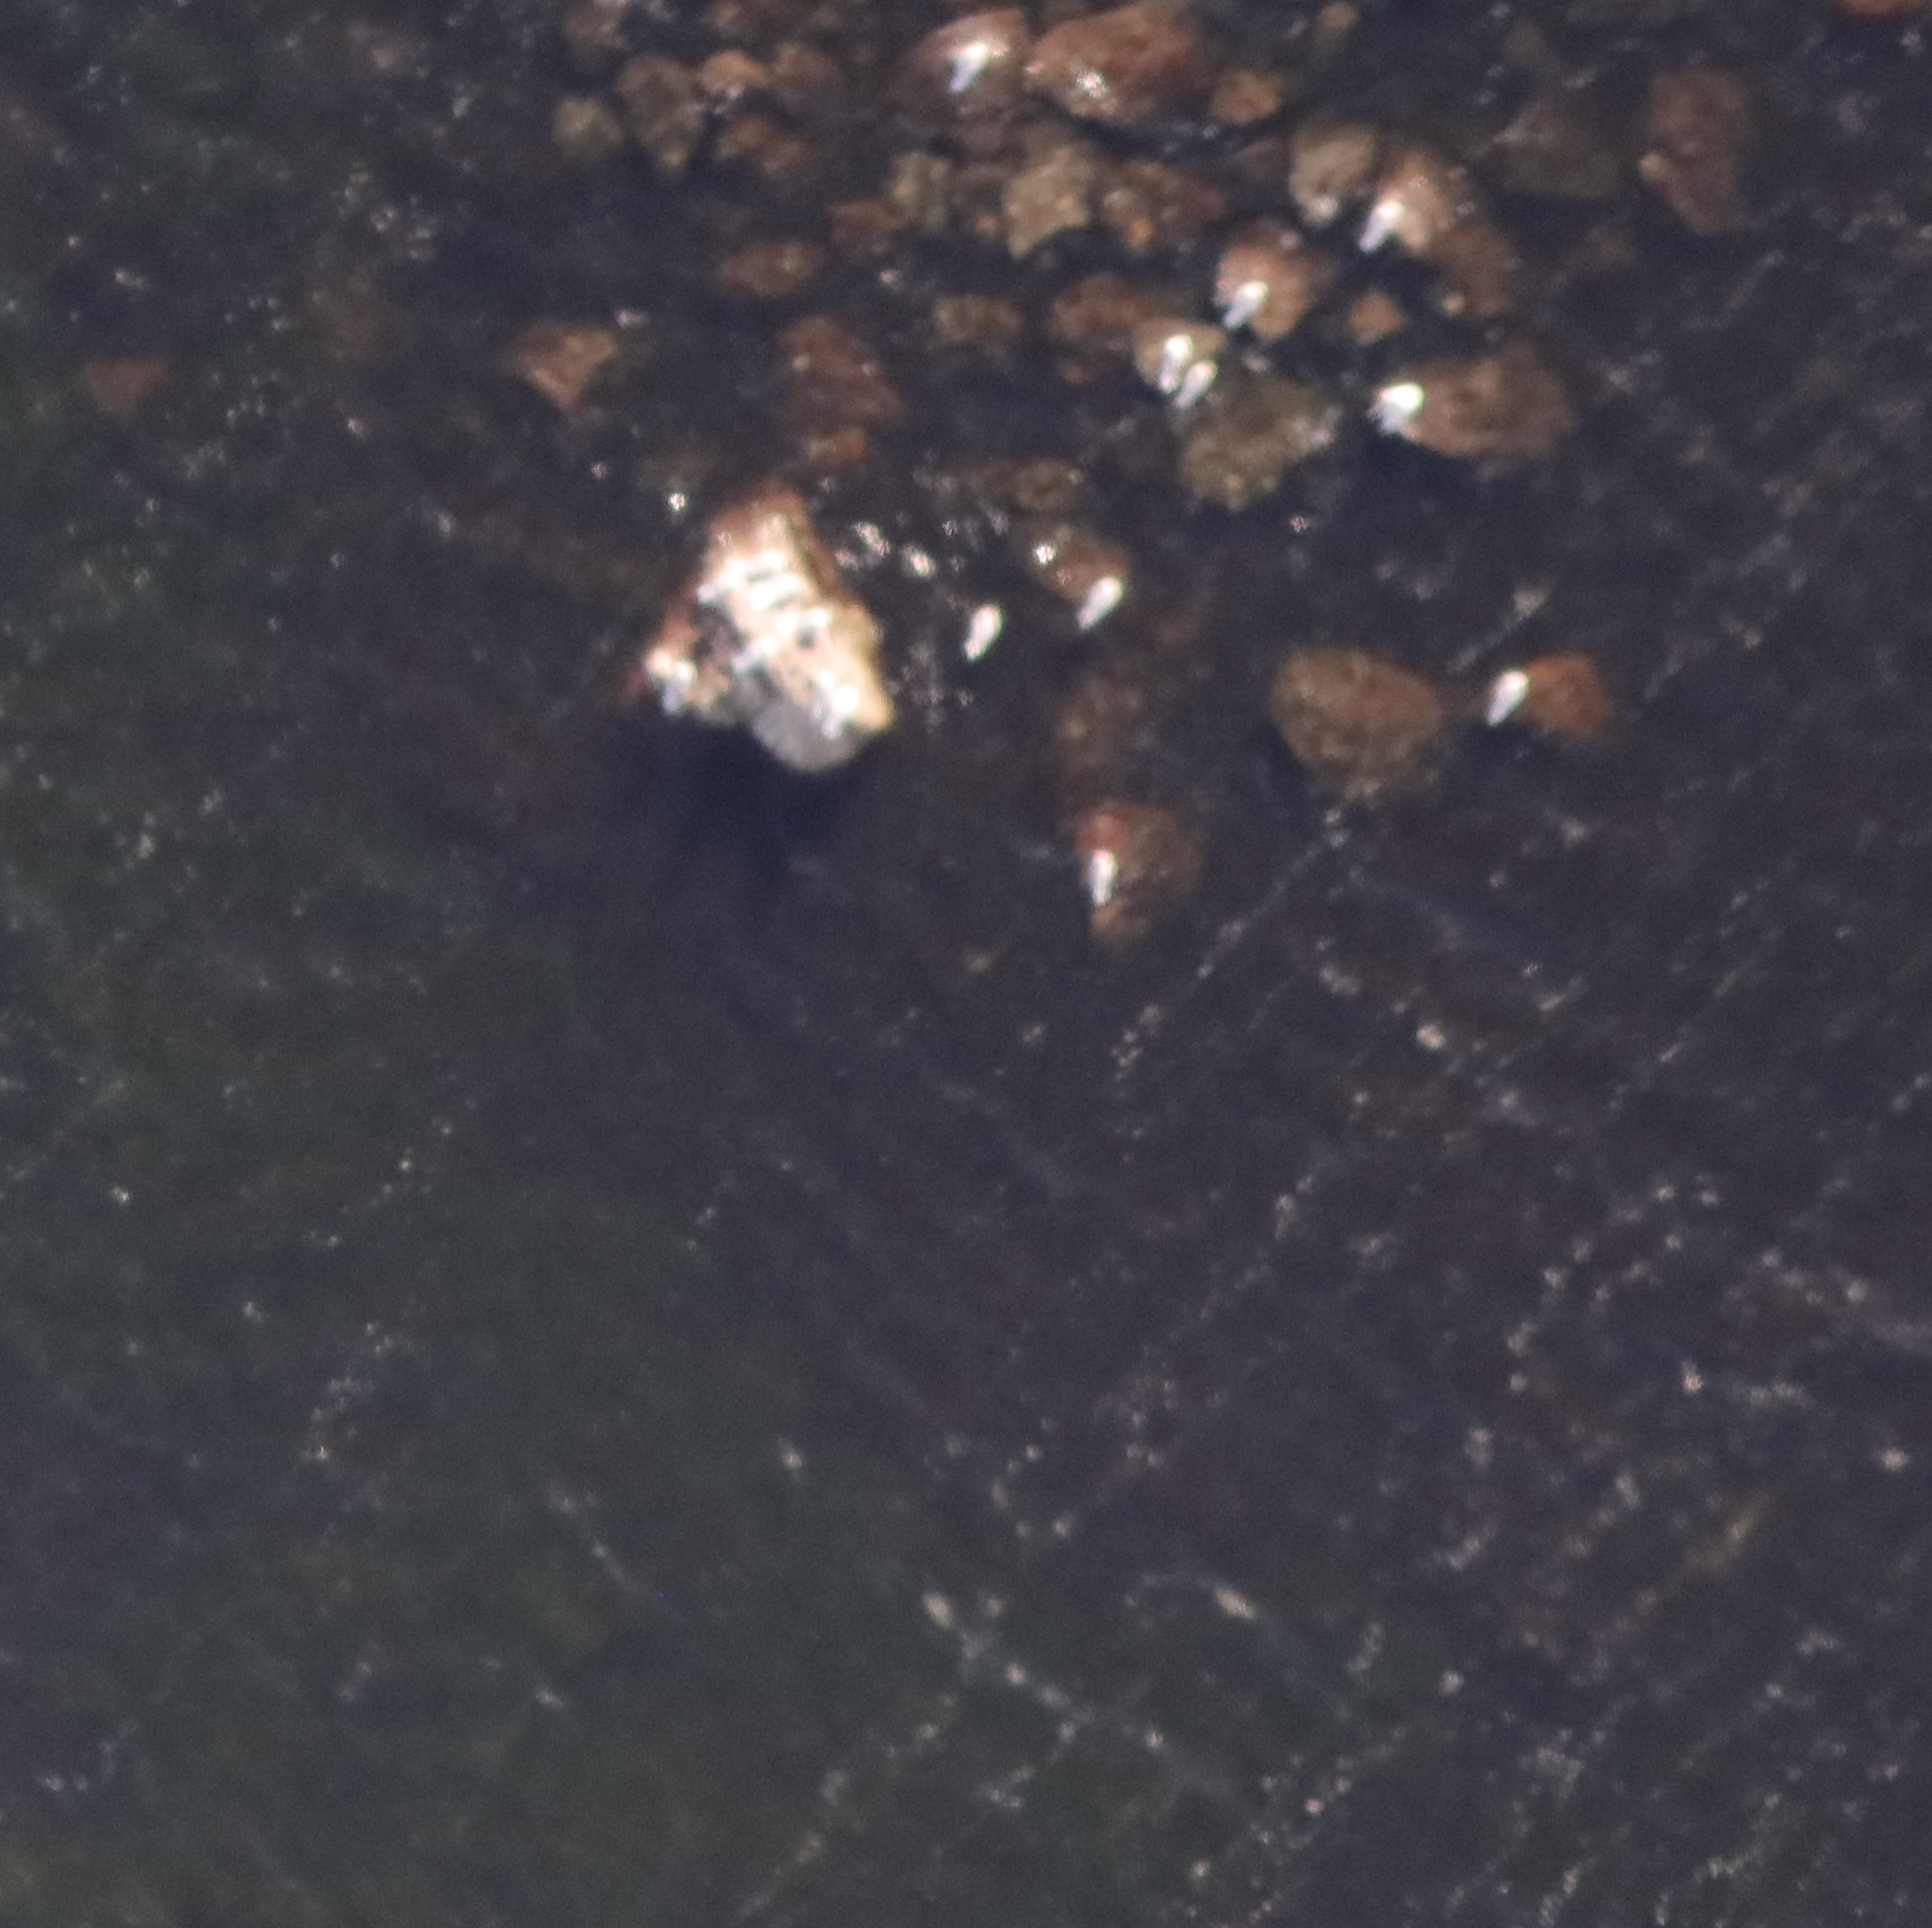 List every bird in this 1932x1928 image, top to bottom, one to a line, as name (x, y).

gull (965, 68)
gull (1385, 227)
gull (1240, 302)
gull (1175, 355)
gull (1191, 382)
gull (1397, 400)
gull (1094, 606)
gull (982, 636)
gull (1511, 702)
gull (1096, 877)